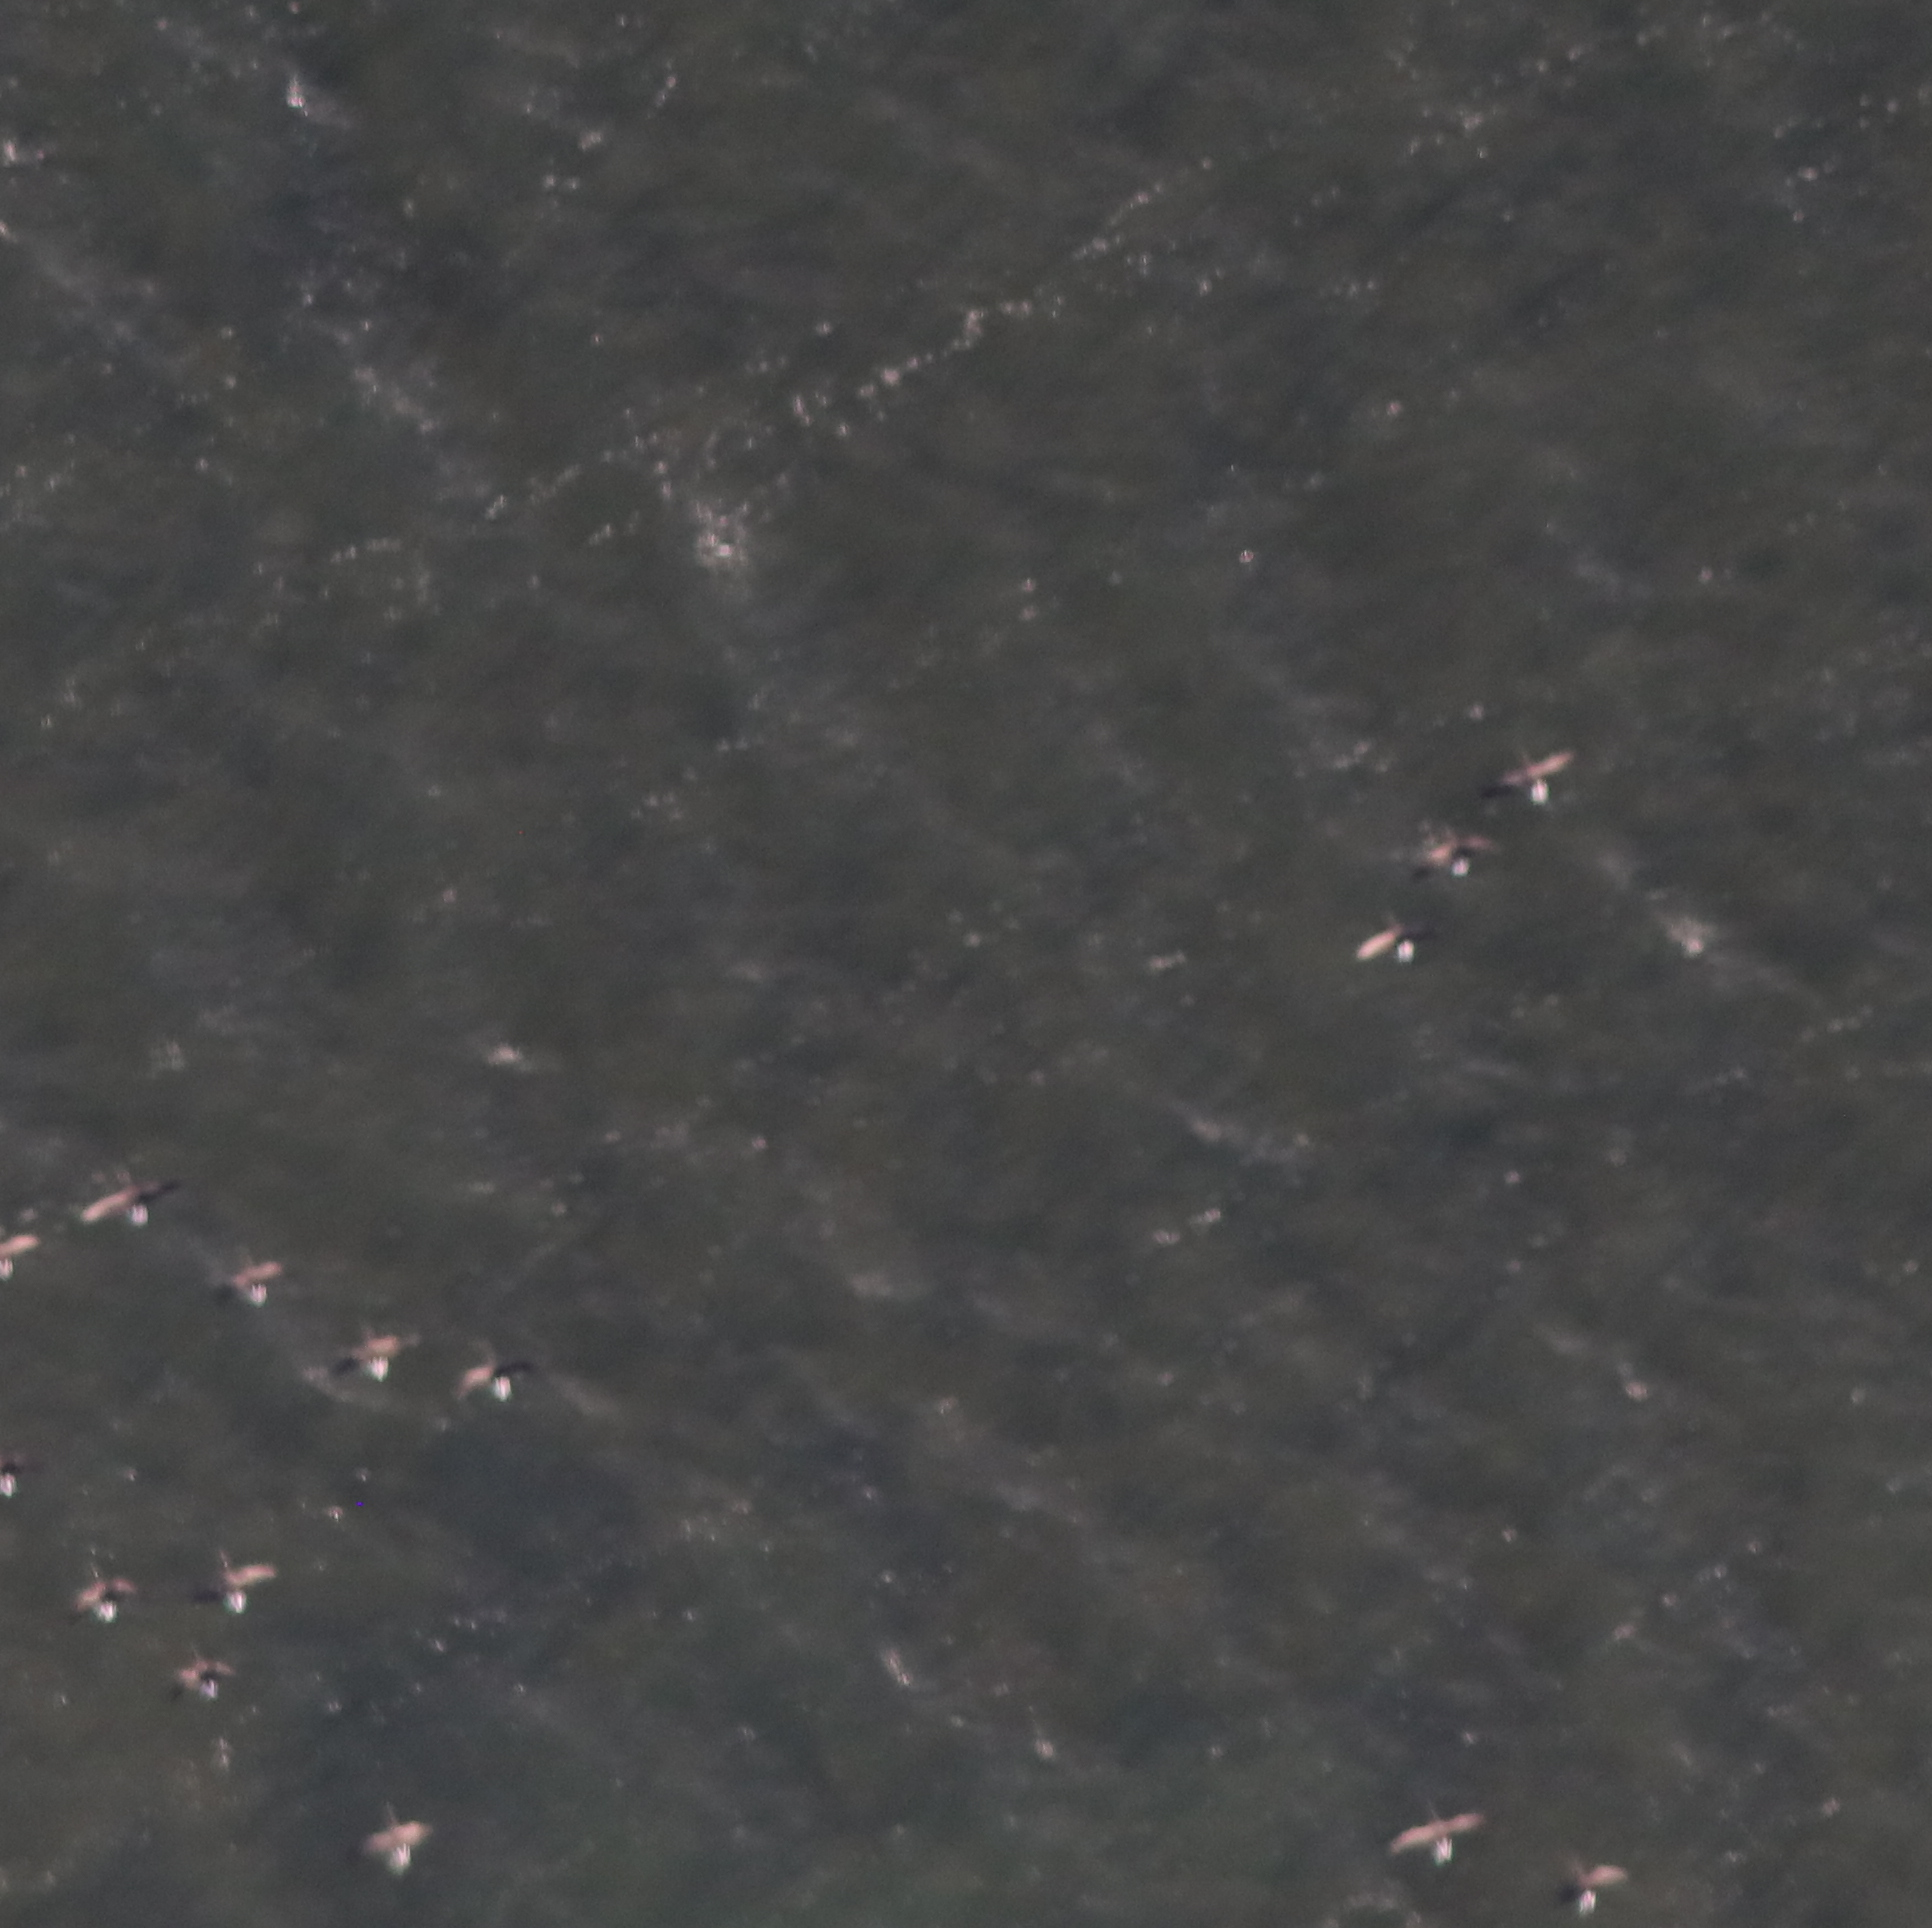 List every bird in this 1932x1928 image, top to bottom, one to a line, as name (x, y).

brant (1529, 776)
brant (1458, 851)
brant (1403, 940)
brant (127, 1199)
brant (249, 1283)
brant (367, 1355)
brant (490, 1375)
brant (1, 1471)
brant (230, 1587)
brant (107, 1597)
brant (204, 1671)
brant (1432, 1840)
brant (388, 1842)
brant (1578, 1881)